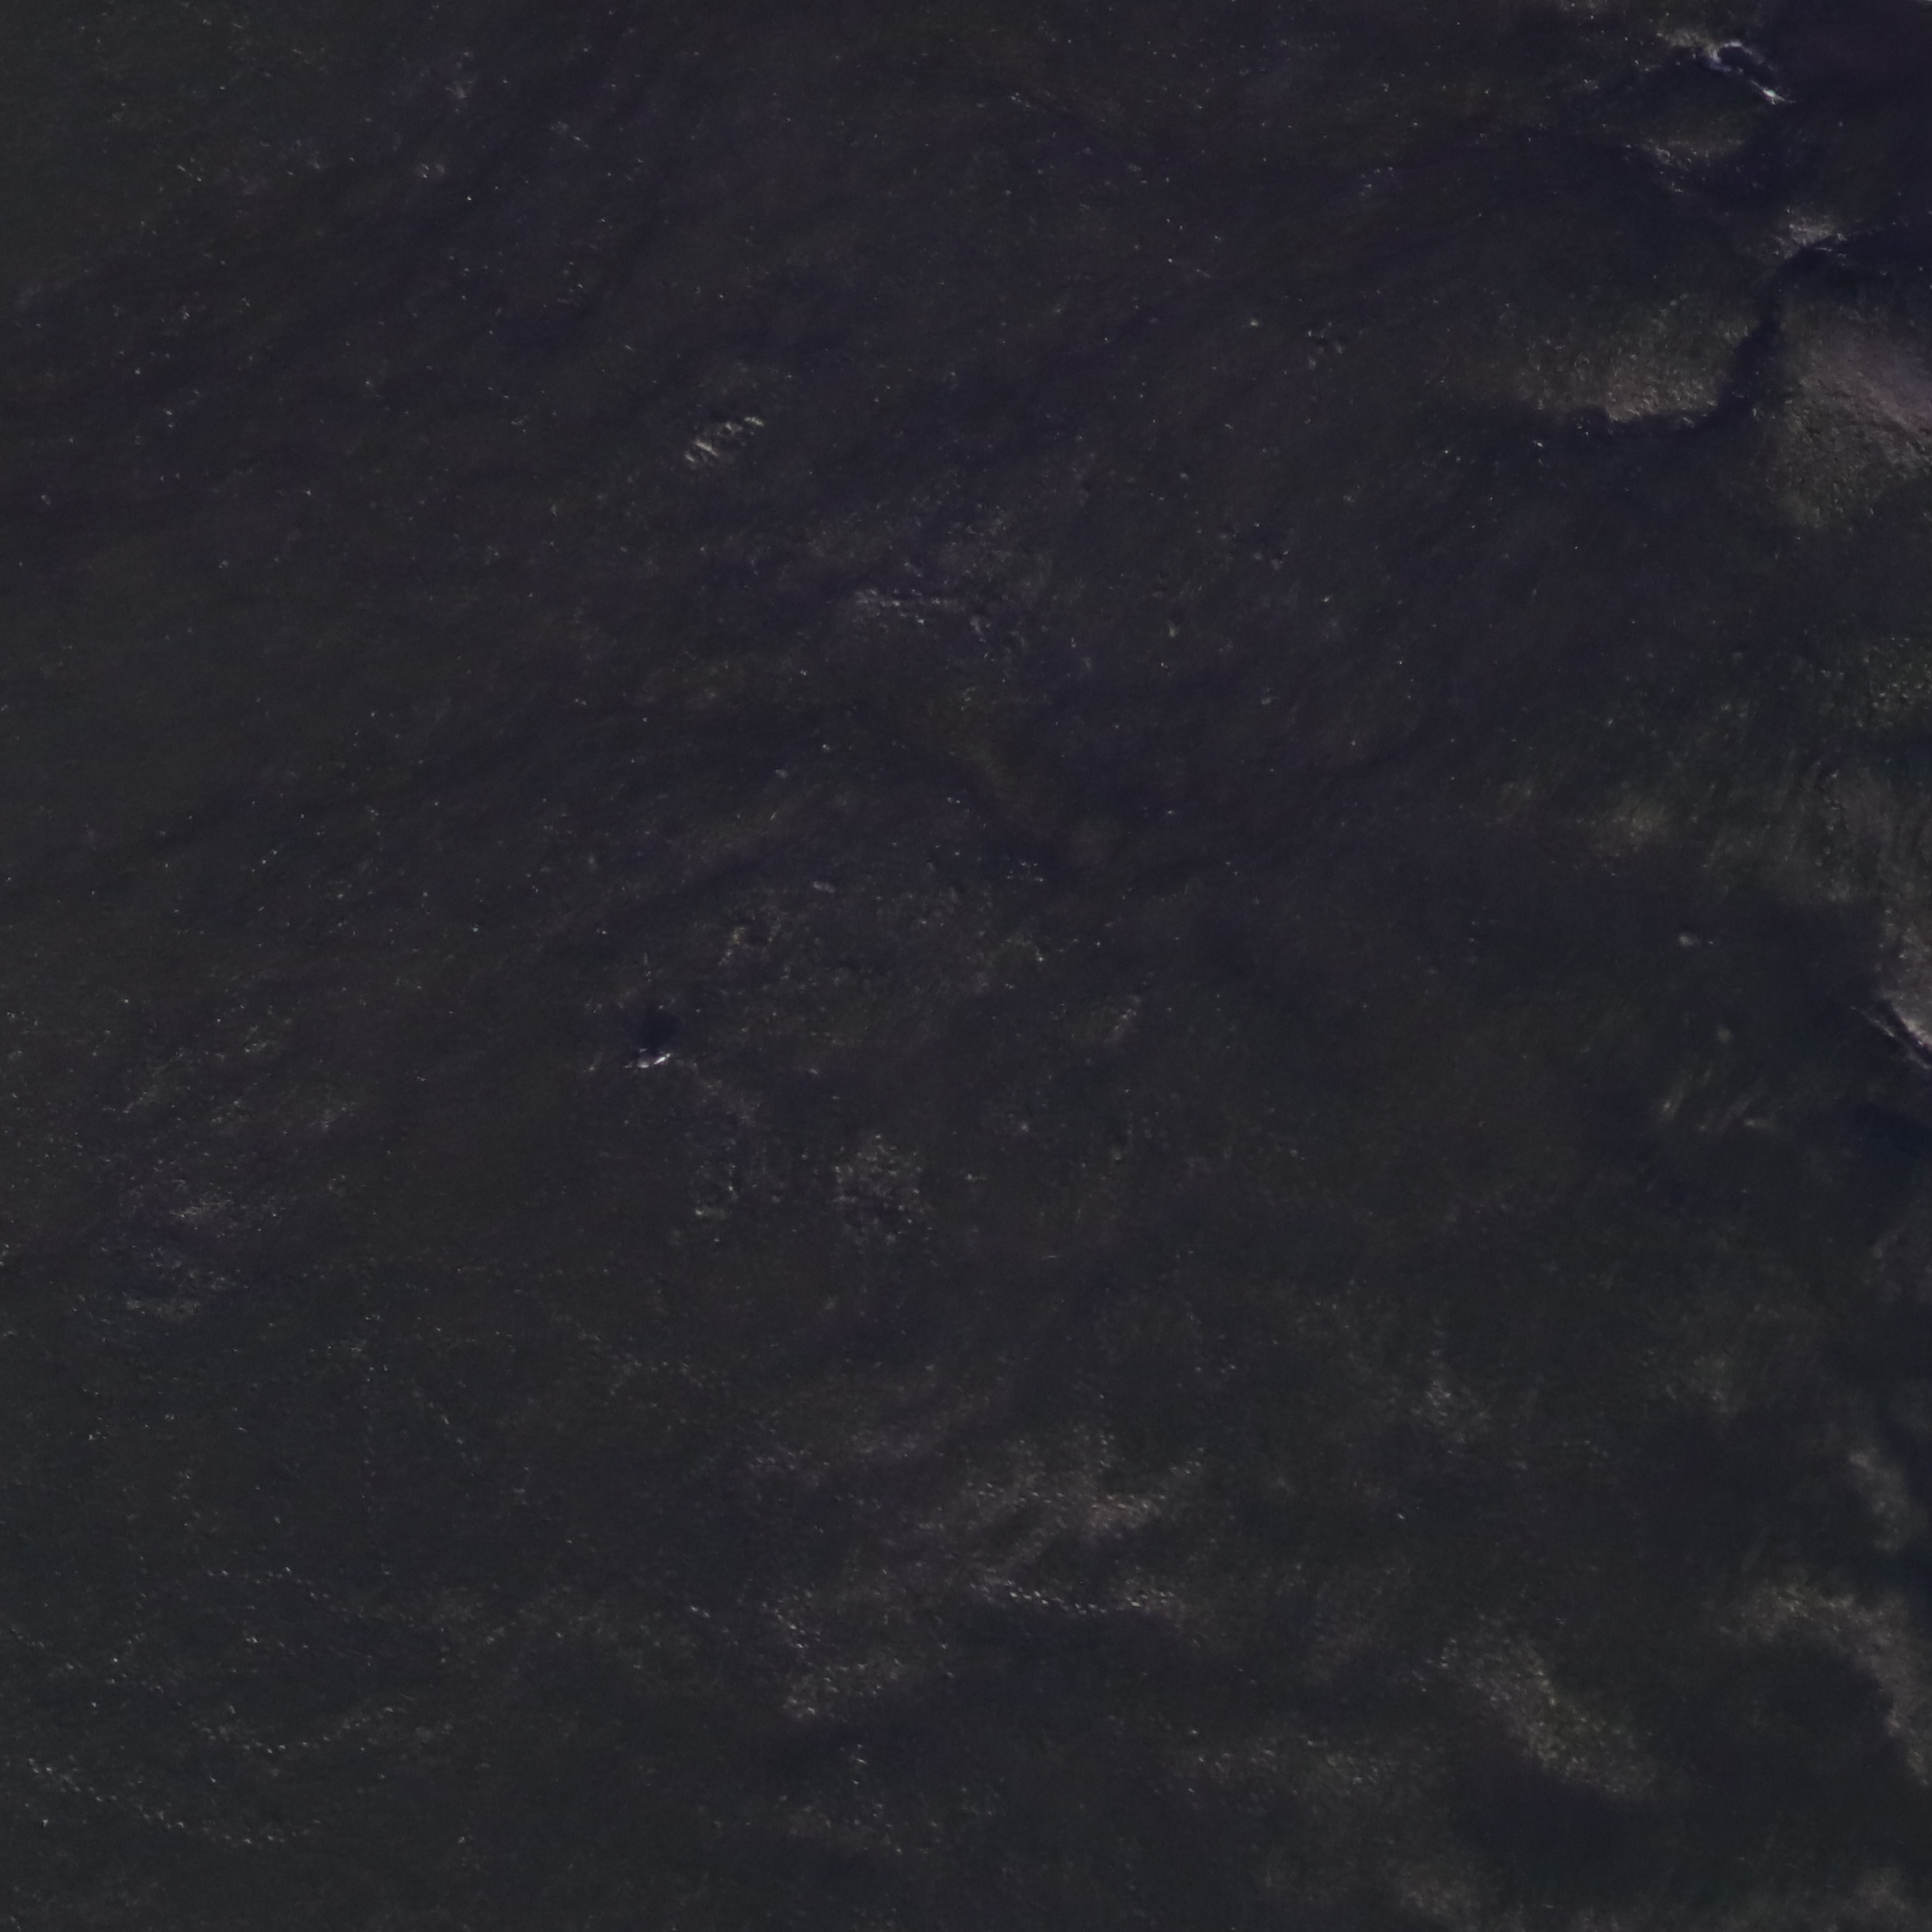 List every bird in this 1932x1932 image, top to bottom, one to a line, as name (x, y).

brant (644, 1057)